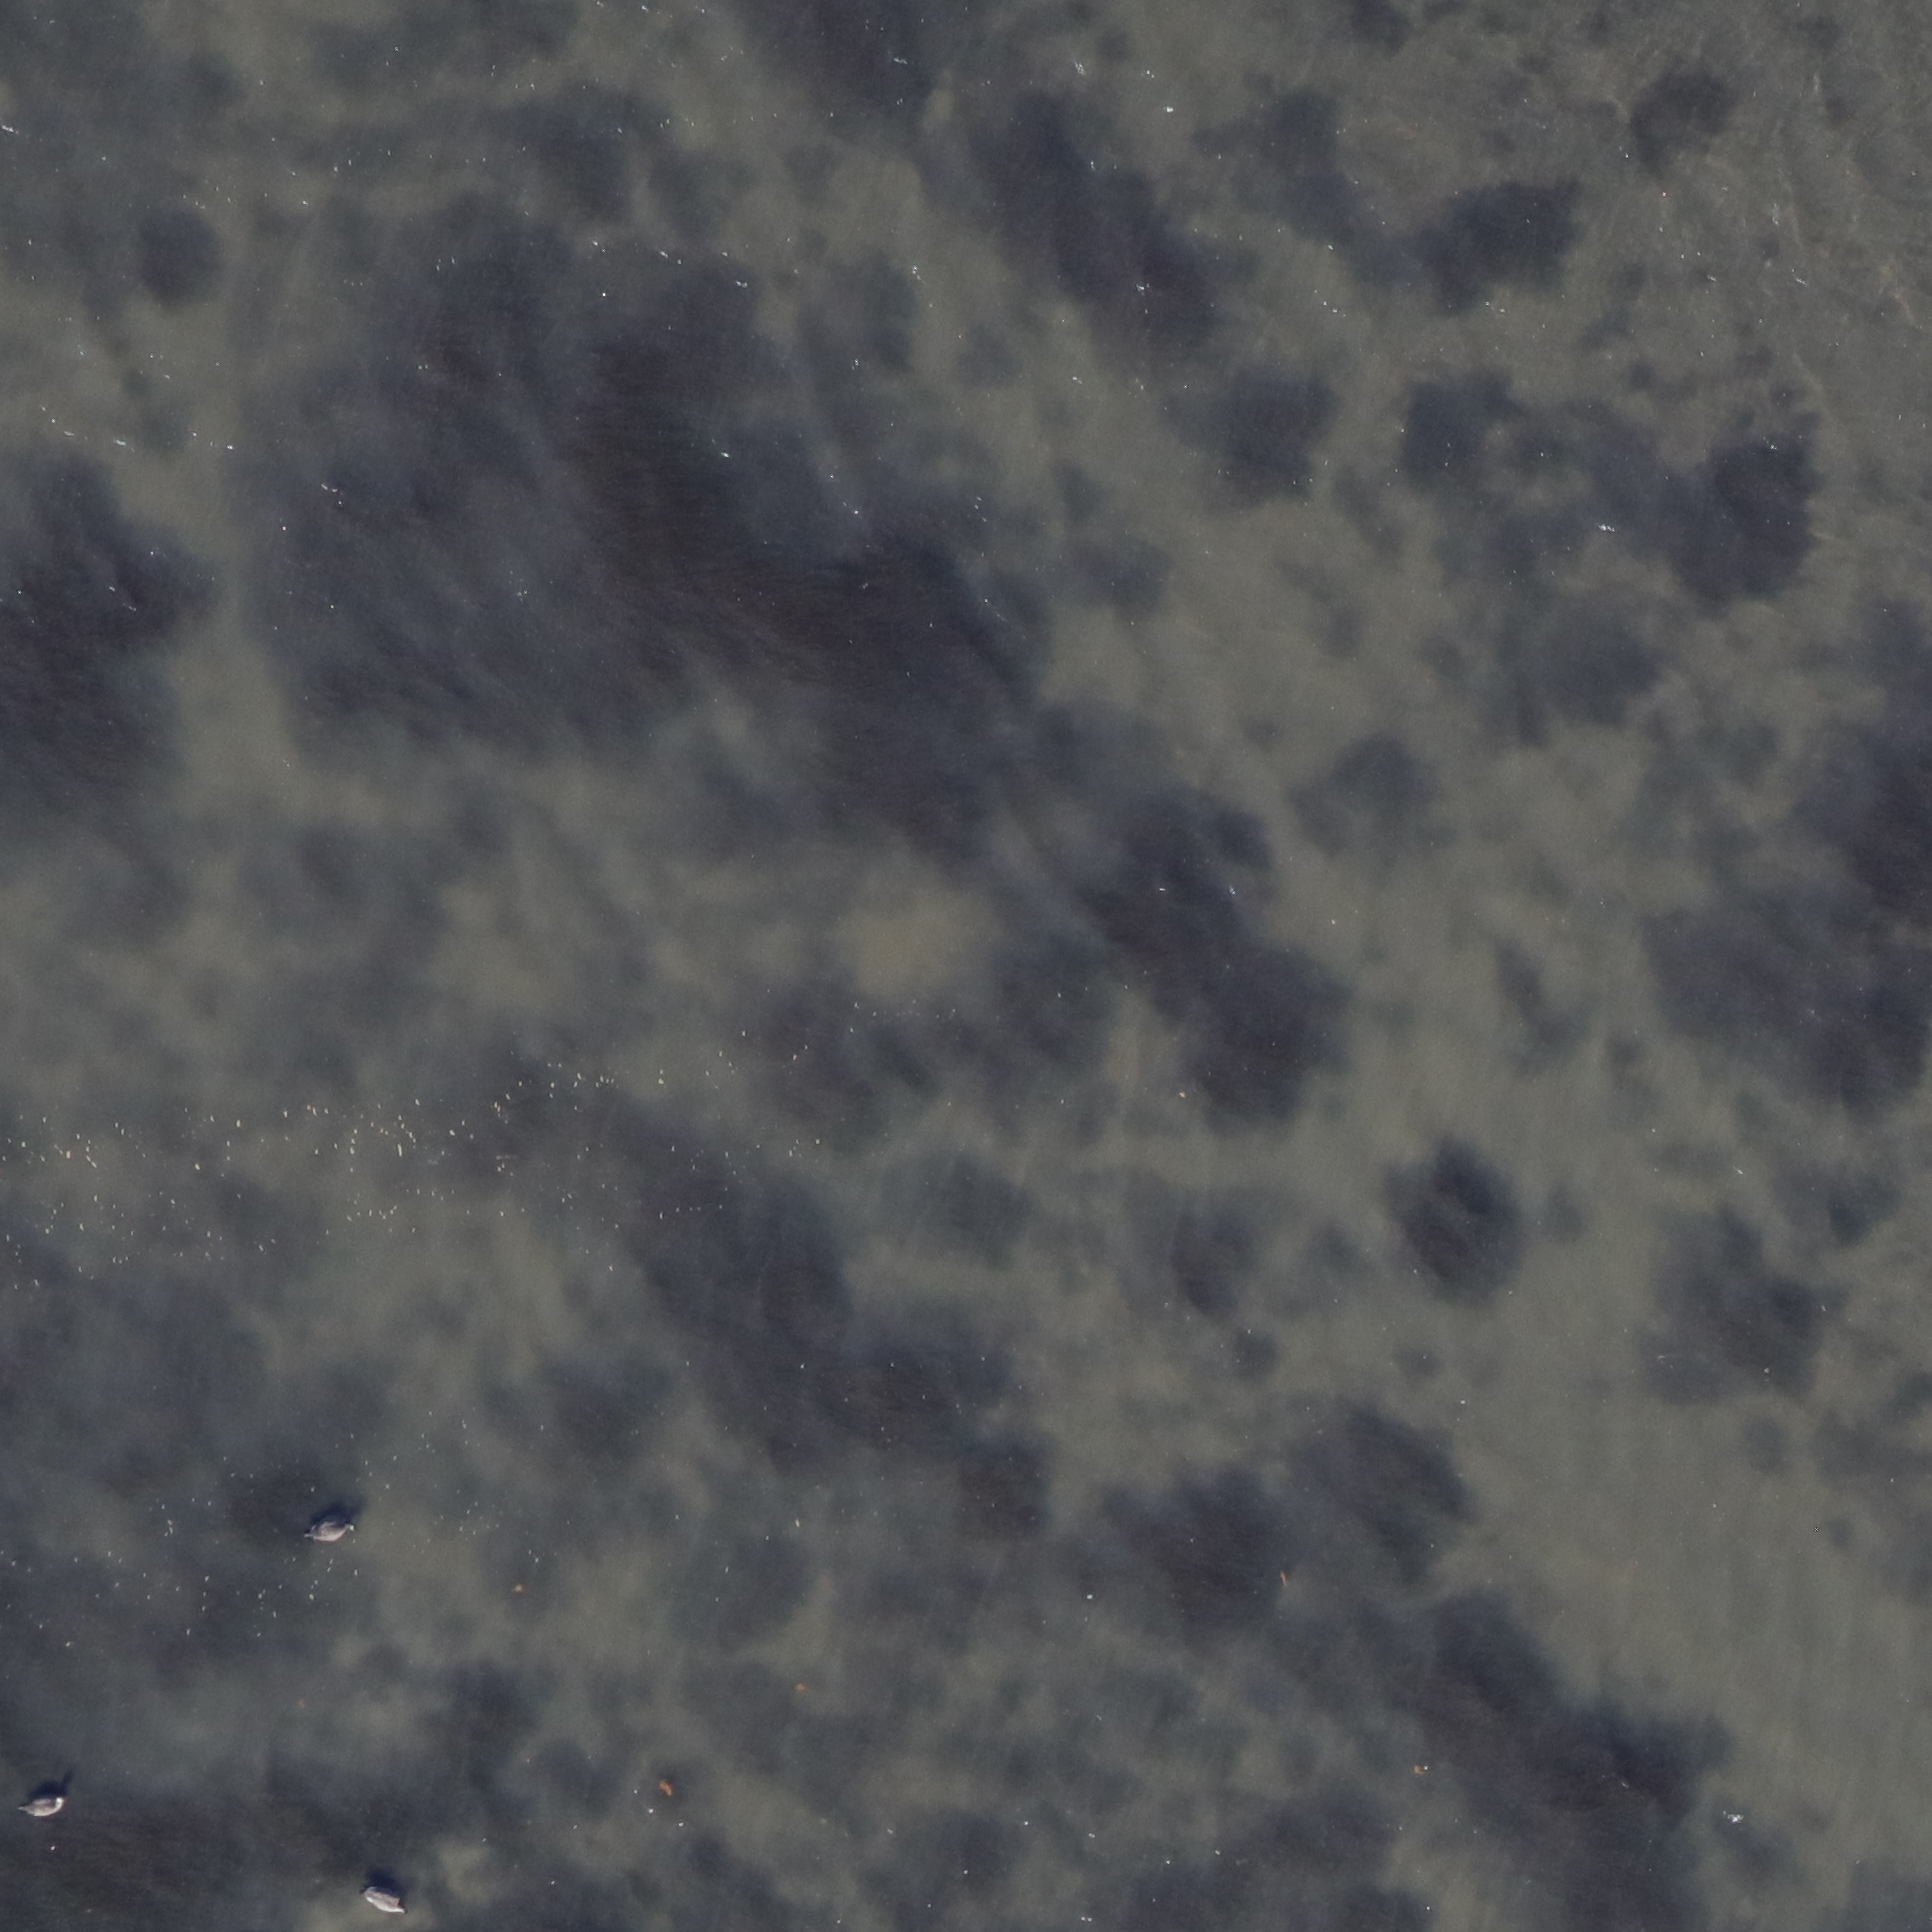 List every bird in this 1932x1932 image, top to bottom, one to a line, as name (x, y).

Canada goose (329, 1529)
Canada goose (43, 1806)
Canada goose (384, 1899)